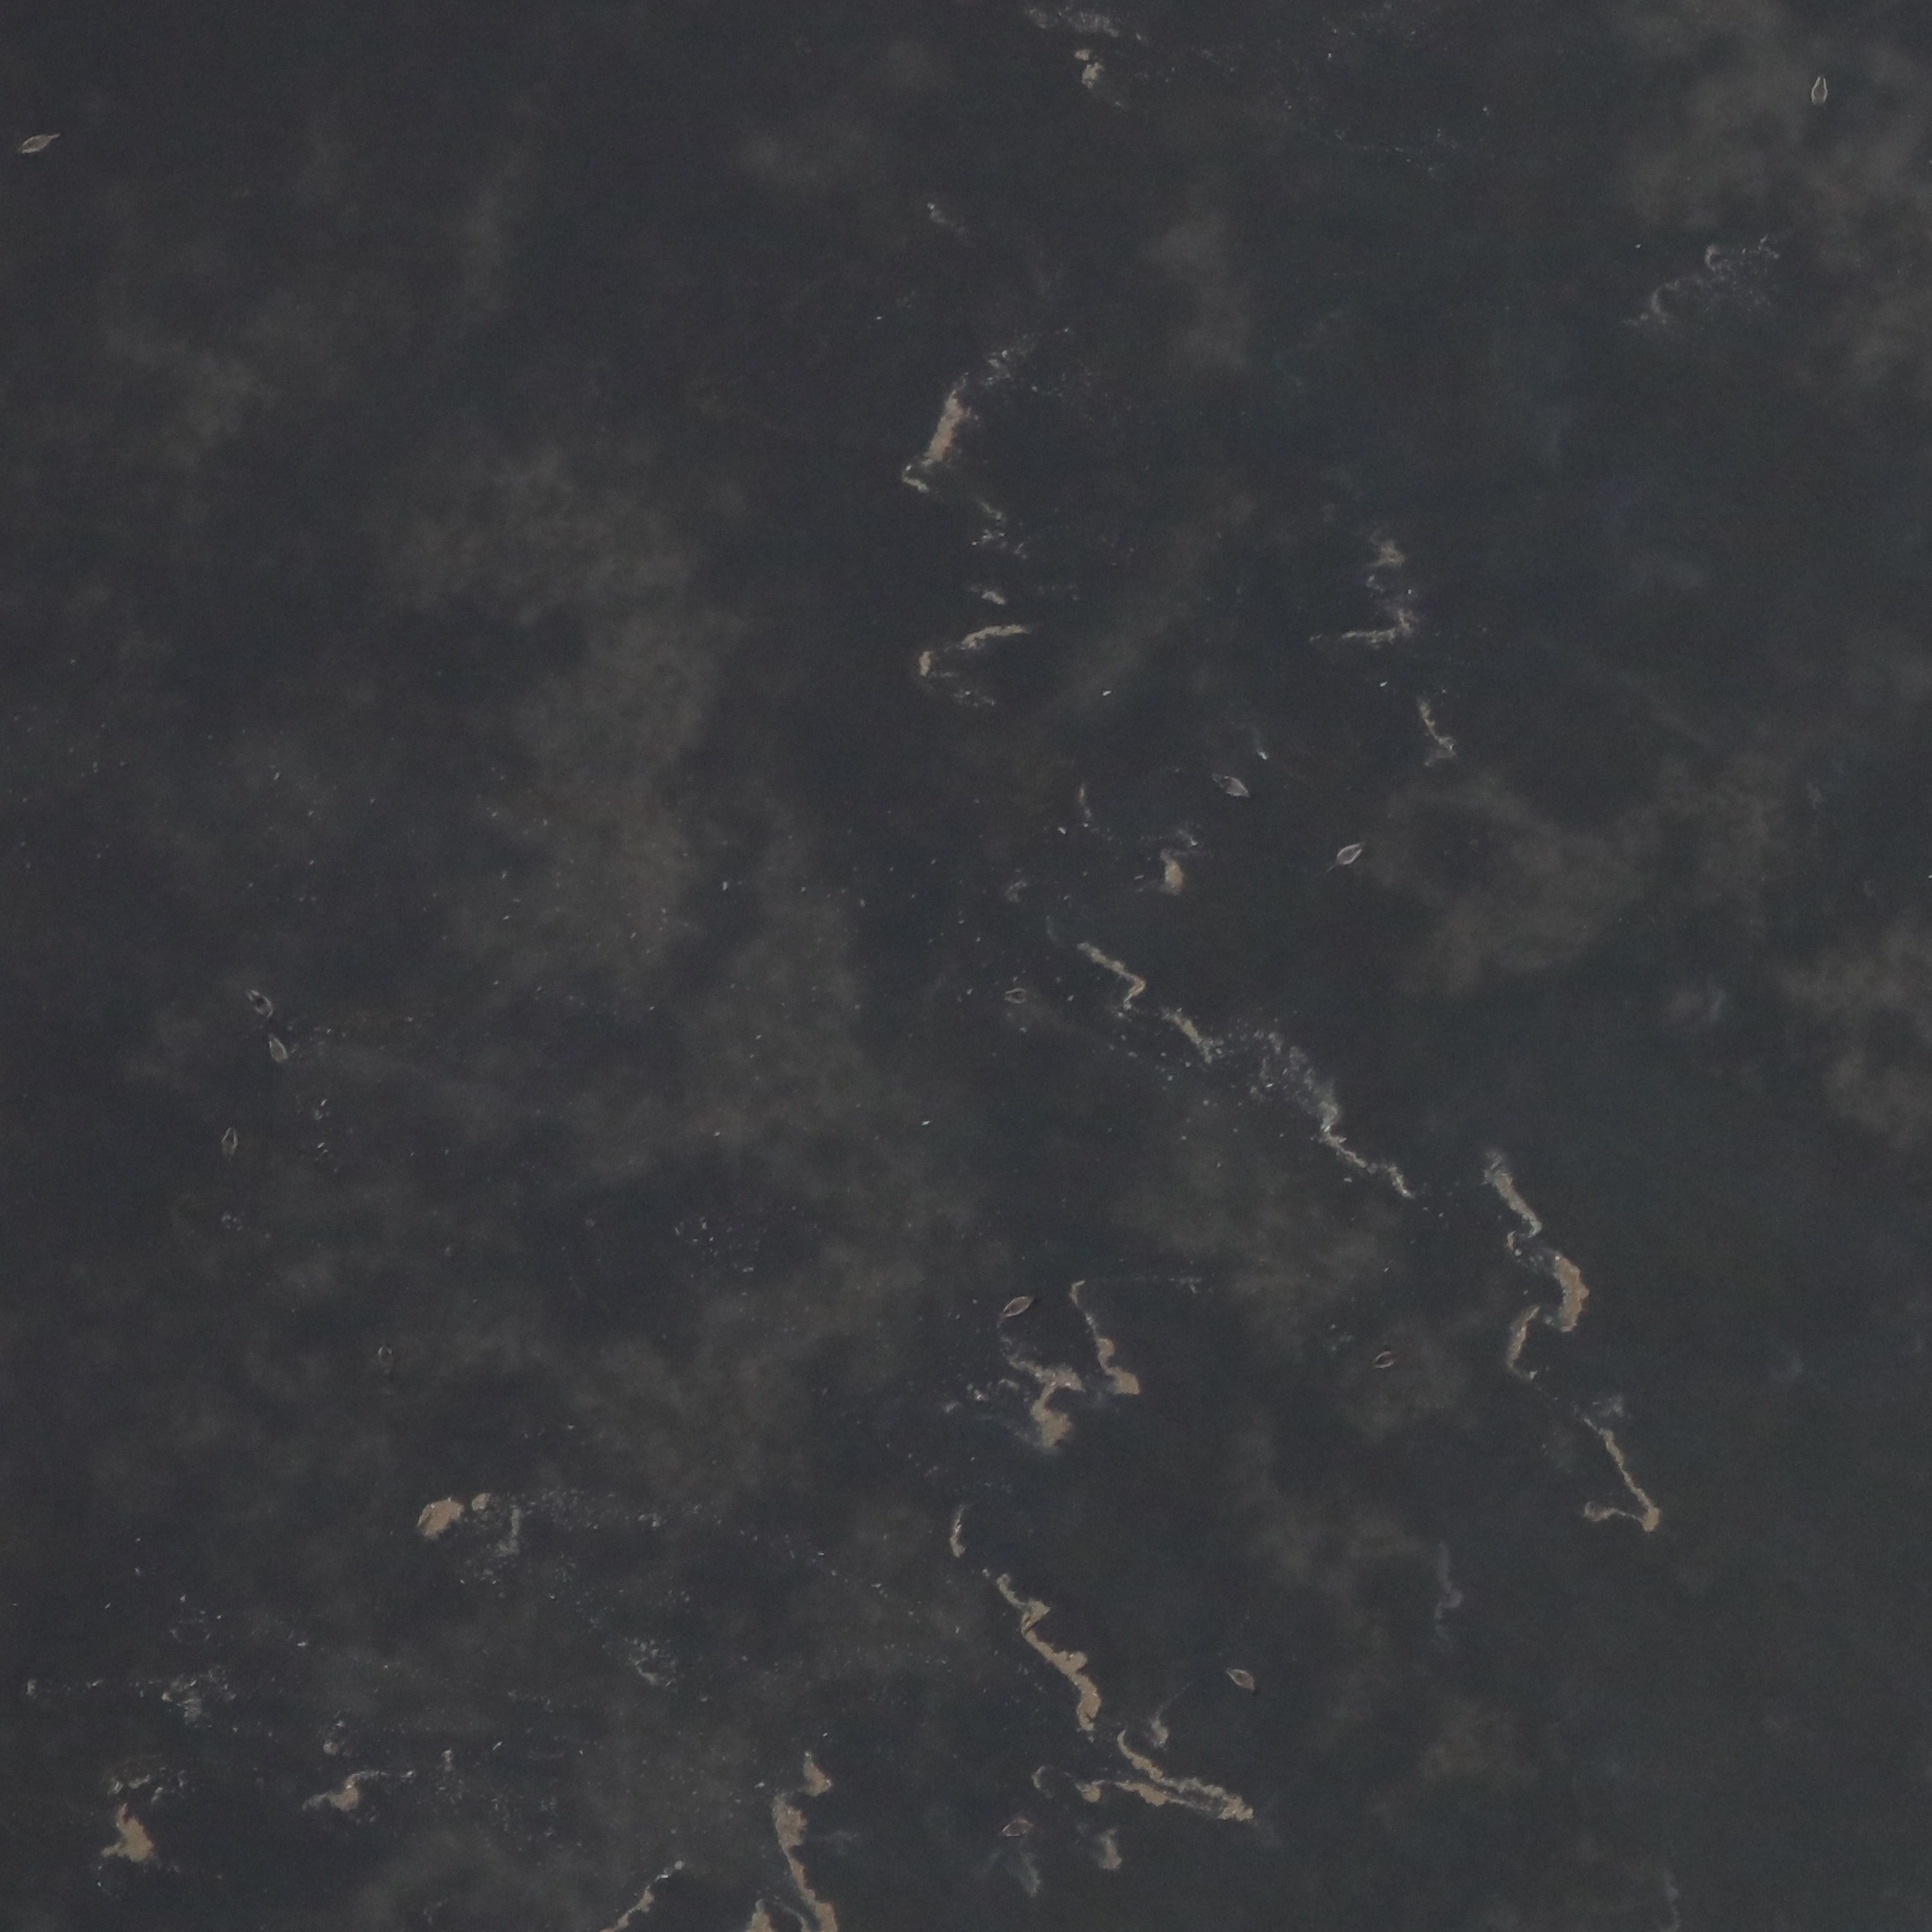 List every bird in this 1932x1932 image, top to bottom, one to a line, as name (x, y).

other bird (1818, 91)
other bird (39, 140)
other bird (1229, 784)
other bird (1346, 855)
other bird (1015, 994)
other bird (262, 1006)
other bird (278, 1052)
other bird (228, 1140)
other bird (1017, 1308)
other bird (388, 1354)
other bird (1385, 1356)
other bird (1240, 1674)
other bird (1015, 1825)